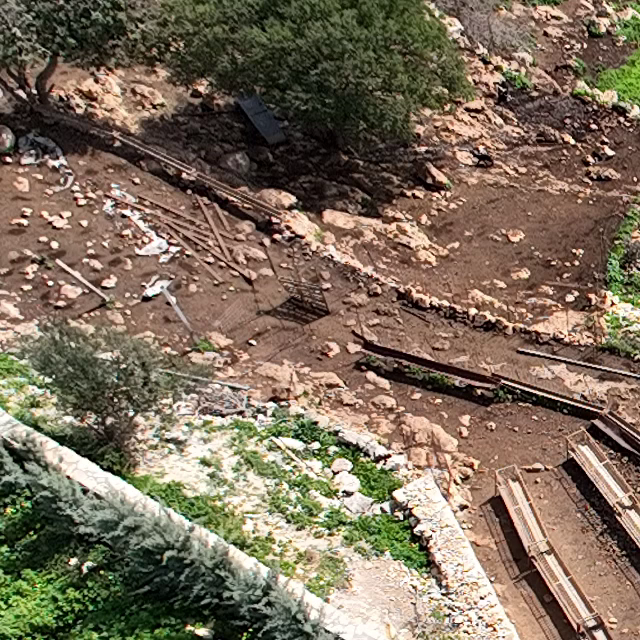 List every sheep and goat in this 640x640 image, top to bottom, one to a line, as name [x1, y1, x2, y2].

None